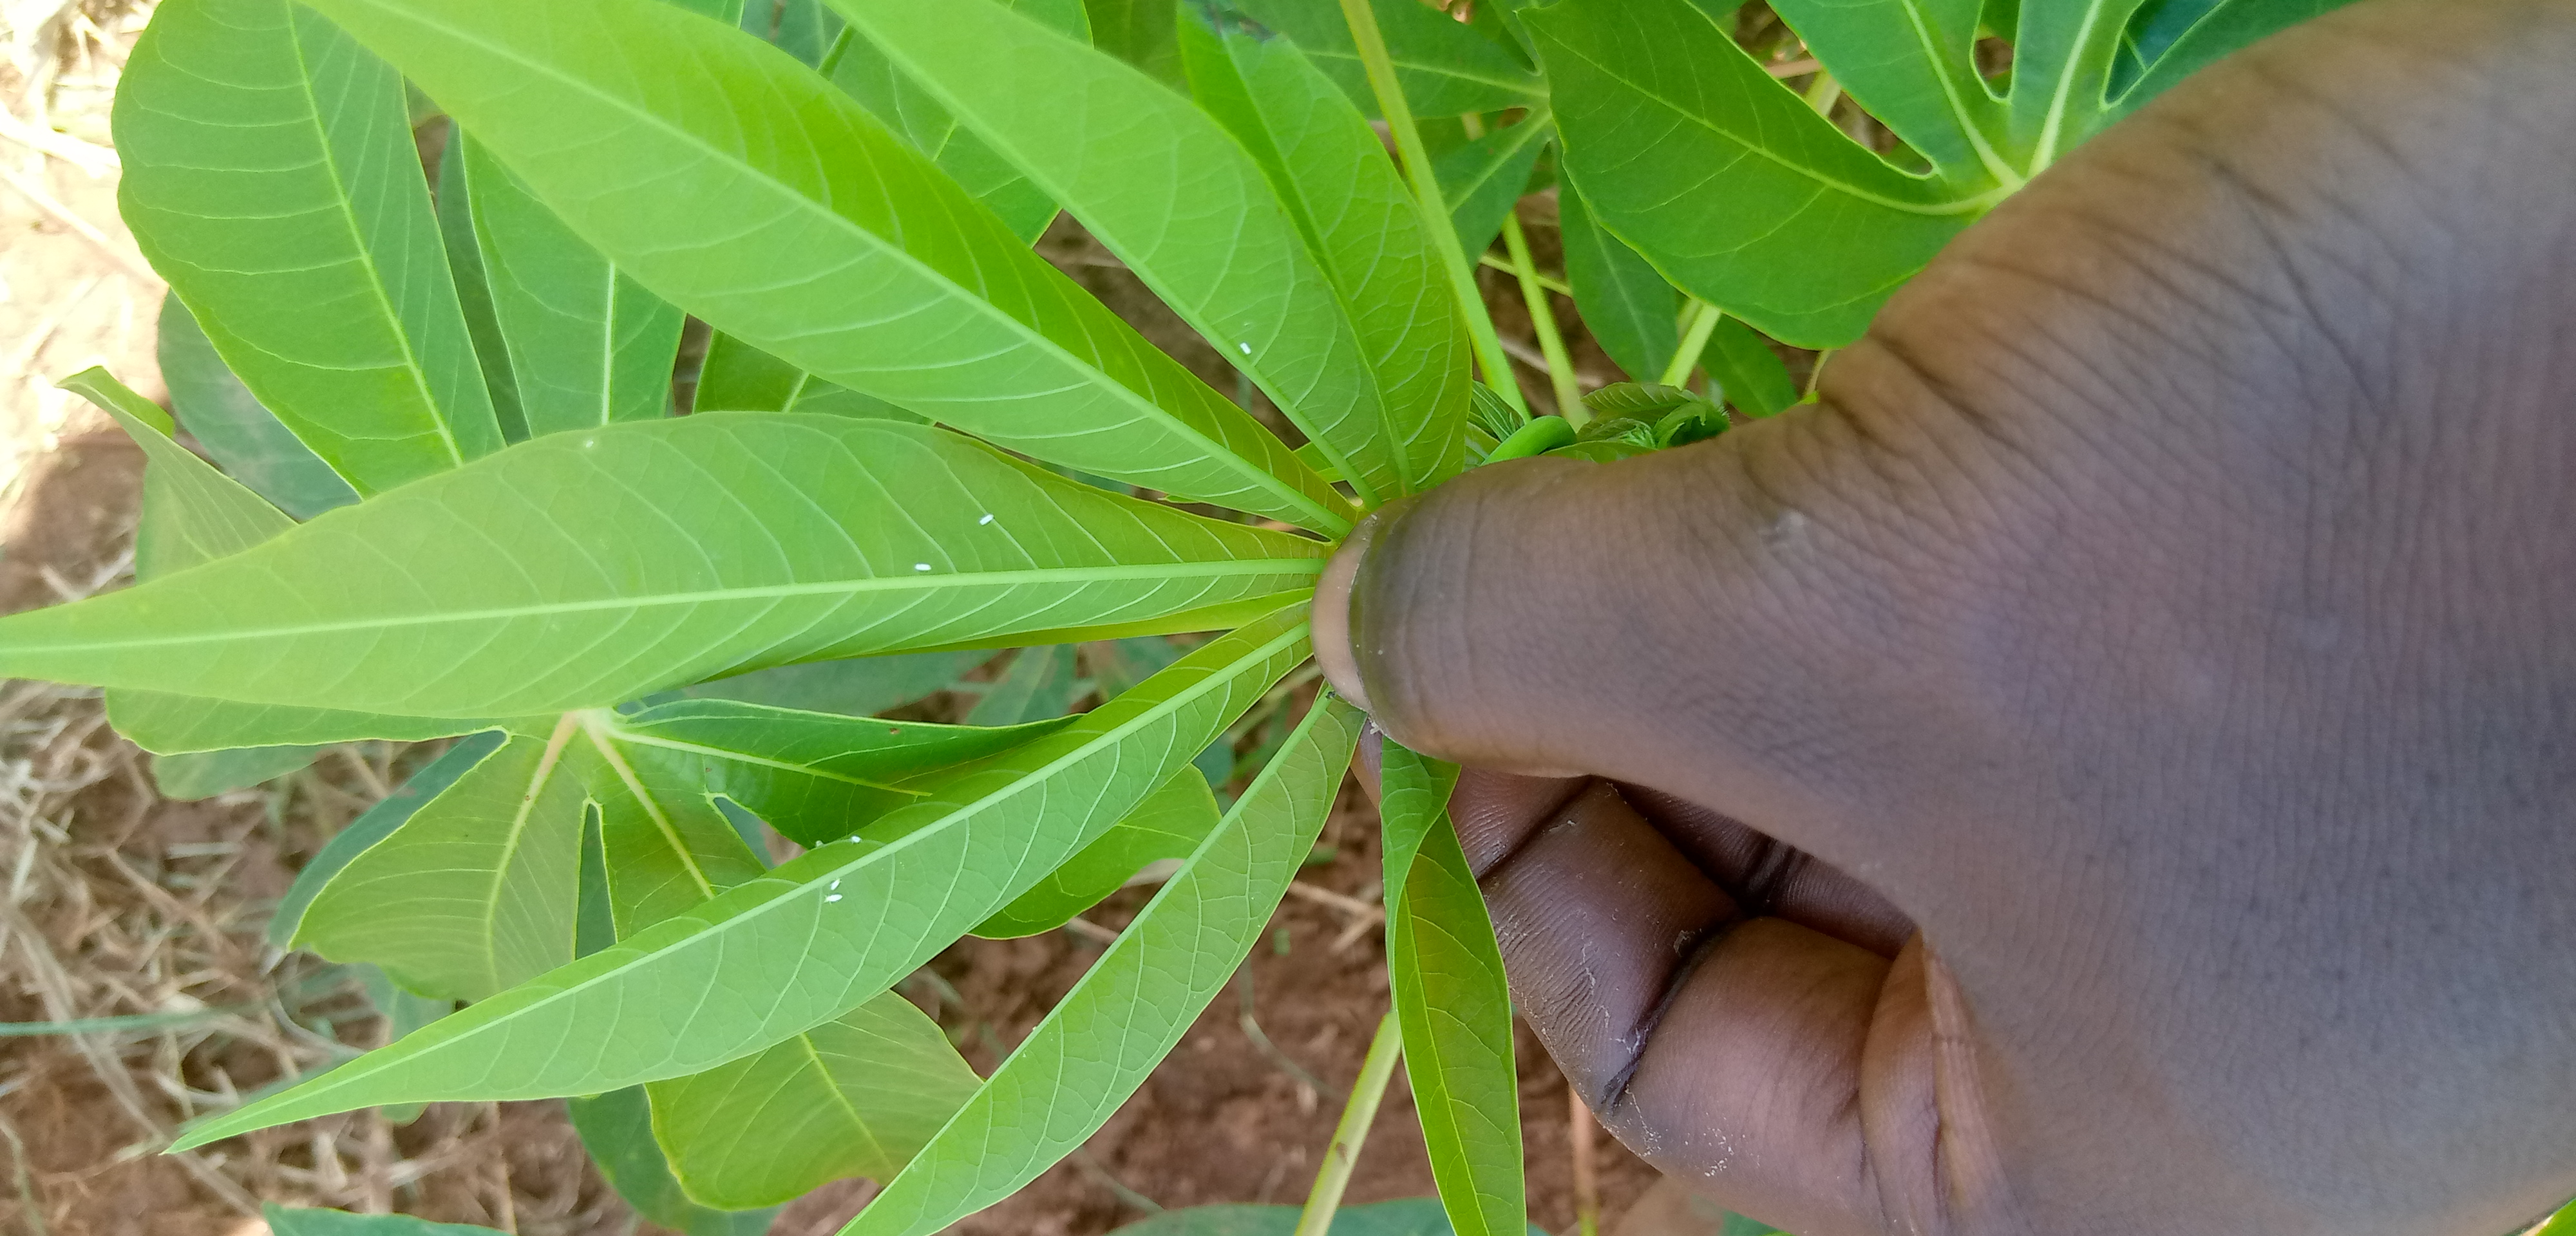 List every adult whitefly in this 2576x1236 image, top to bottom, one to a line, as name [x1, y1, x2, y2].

whitefly [1239, 341, 1254, 357]
whitefly [978, 512, 998, 527]
whitefly [914, 561, 933, 573]
whitefly [849, 834, 864, 846]
whitefly [830, 877, 844, 892]
whitefly [822, 892, 844, 904]